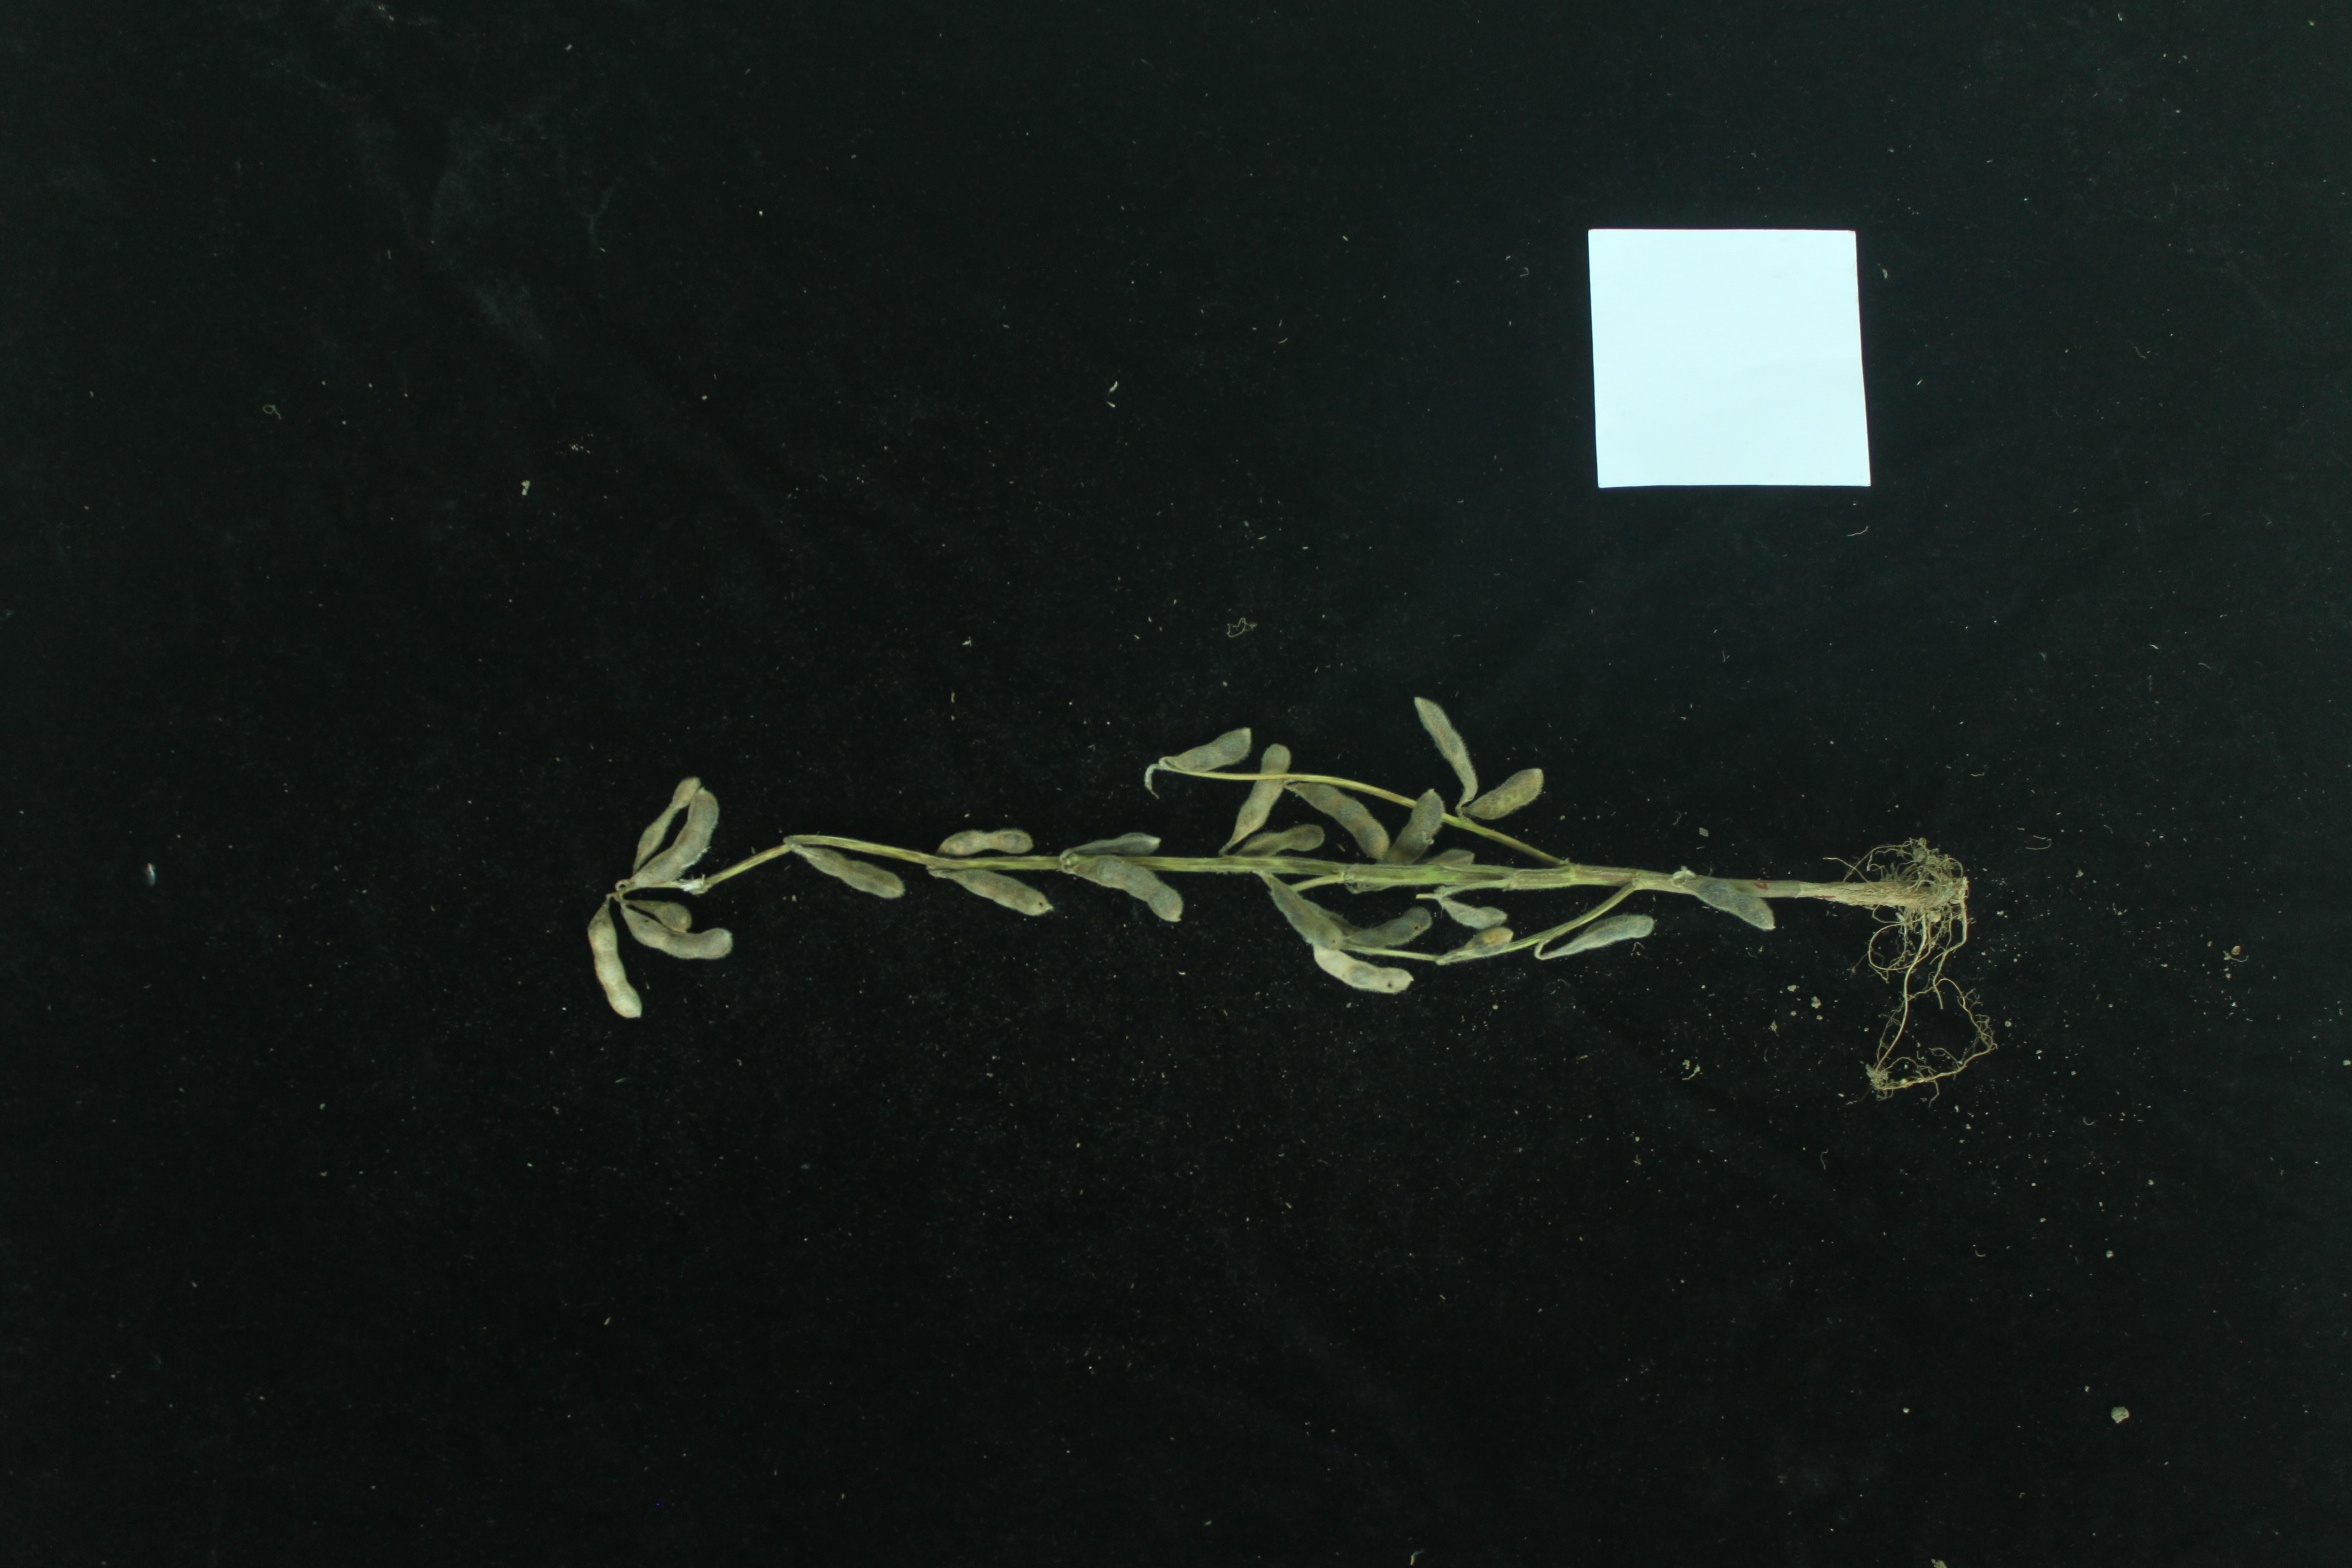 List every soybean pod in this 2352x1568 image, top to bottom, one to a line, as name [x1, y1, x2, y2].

soybean pod [1413, 700, 1478, 811]
soybean pod [1161, 729, 1251, 776]
soybean pod [1220, 746, 1291, 855]
soybean pod [1461, 770, 1542, 819]
soybean pod [632, 778, 698, 872]
soybean pod [1286, 783, 1390, 859]
soybean pod [616, 788, 719, 889]
soybean pod [1354, 791, 1444, 893]
soybean pod [1233, 826, 1323, 858]
soybean pod [936, 830, 1032, 856]
soybean pod [1059, 833, 1160, 858]
soybean pod [791, 843, 904, 898]
soybean pod [1424, 850, 1473, 871]
soybean pod [1066, 856, 1181, 922]
soybean pod [928, 869, 1050, 916]
soybean pod [1255, 872, 1342, 950]
soybean pod [1671, 877, 1773, 930]
soybean pod [1437, 896, 1508, 931]
soybean pod [625, 900, 691, 932]
soybean pod [588, 904, 641, 1018]
soybean pod [619, 905, 732, 960]
soybean pod [1341, 906, 1433, 950]
soybean pod [1540, 916, 1653, 961]
soybean pod [1436, 930, 1512, 967]
soybean pod [1311, 948, 1414, 994]